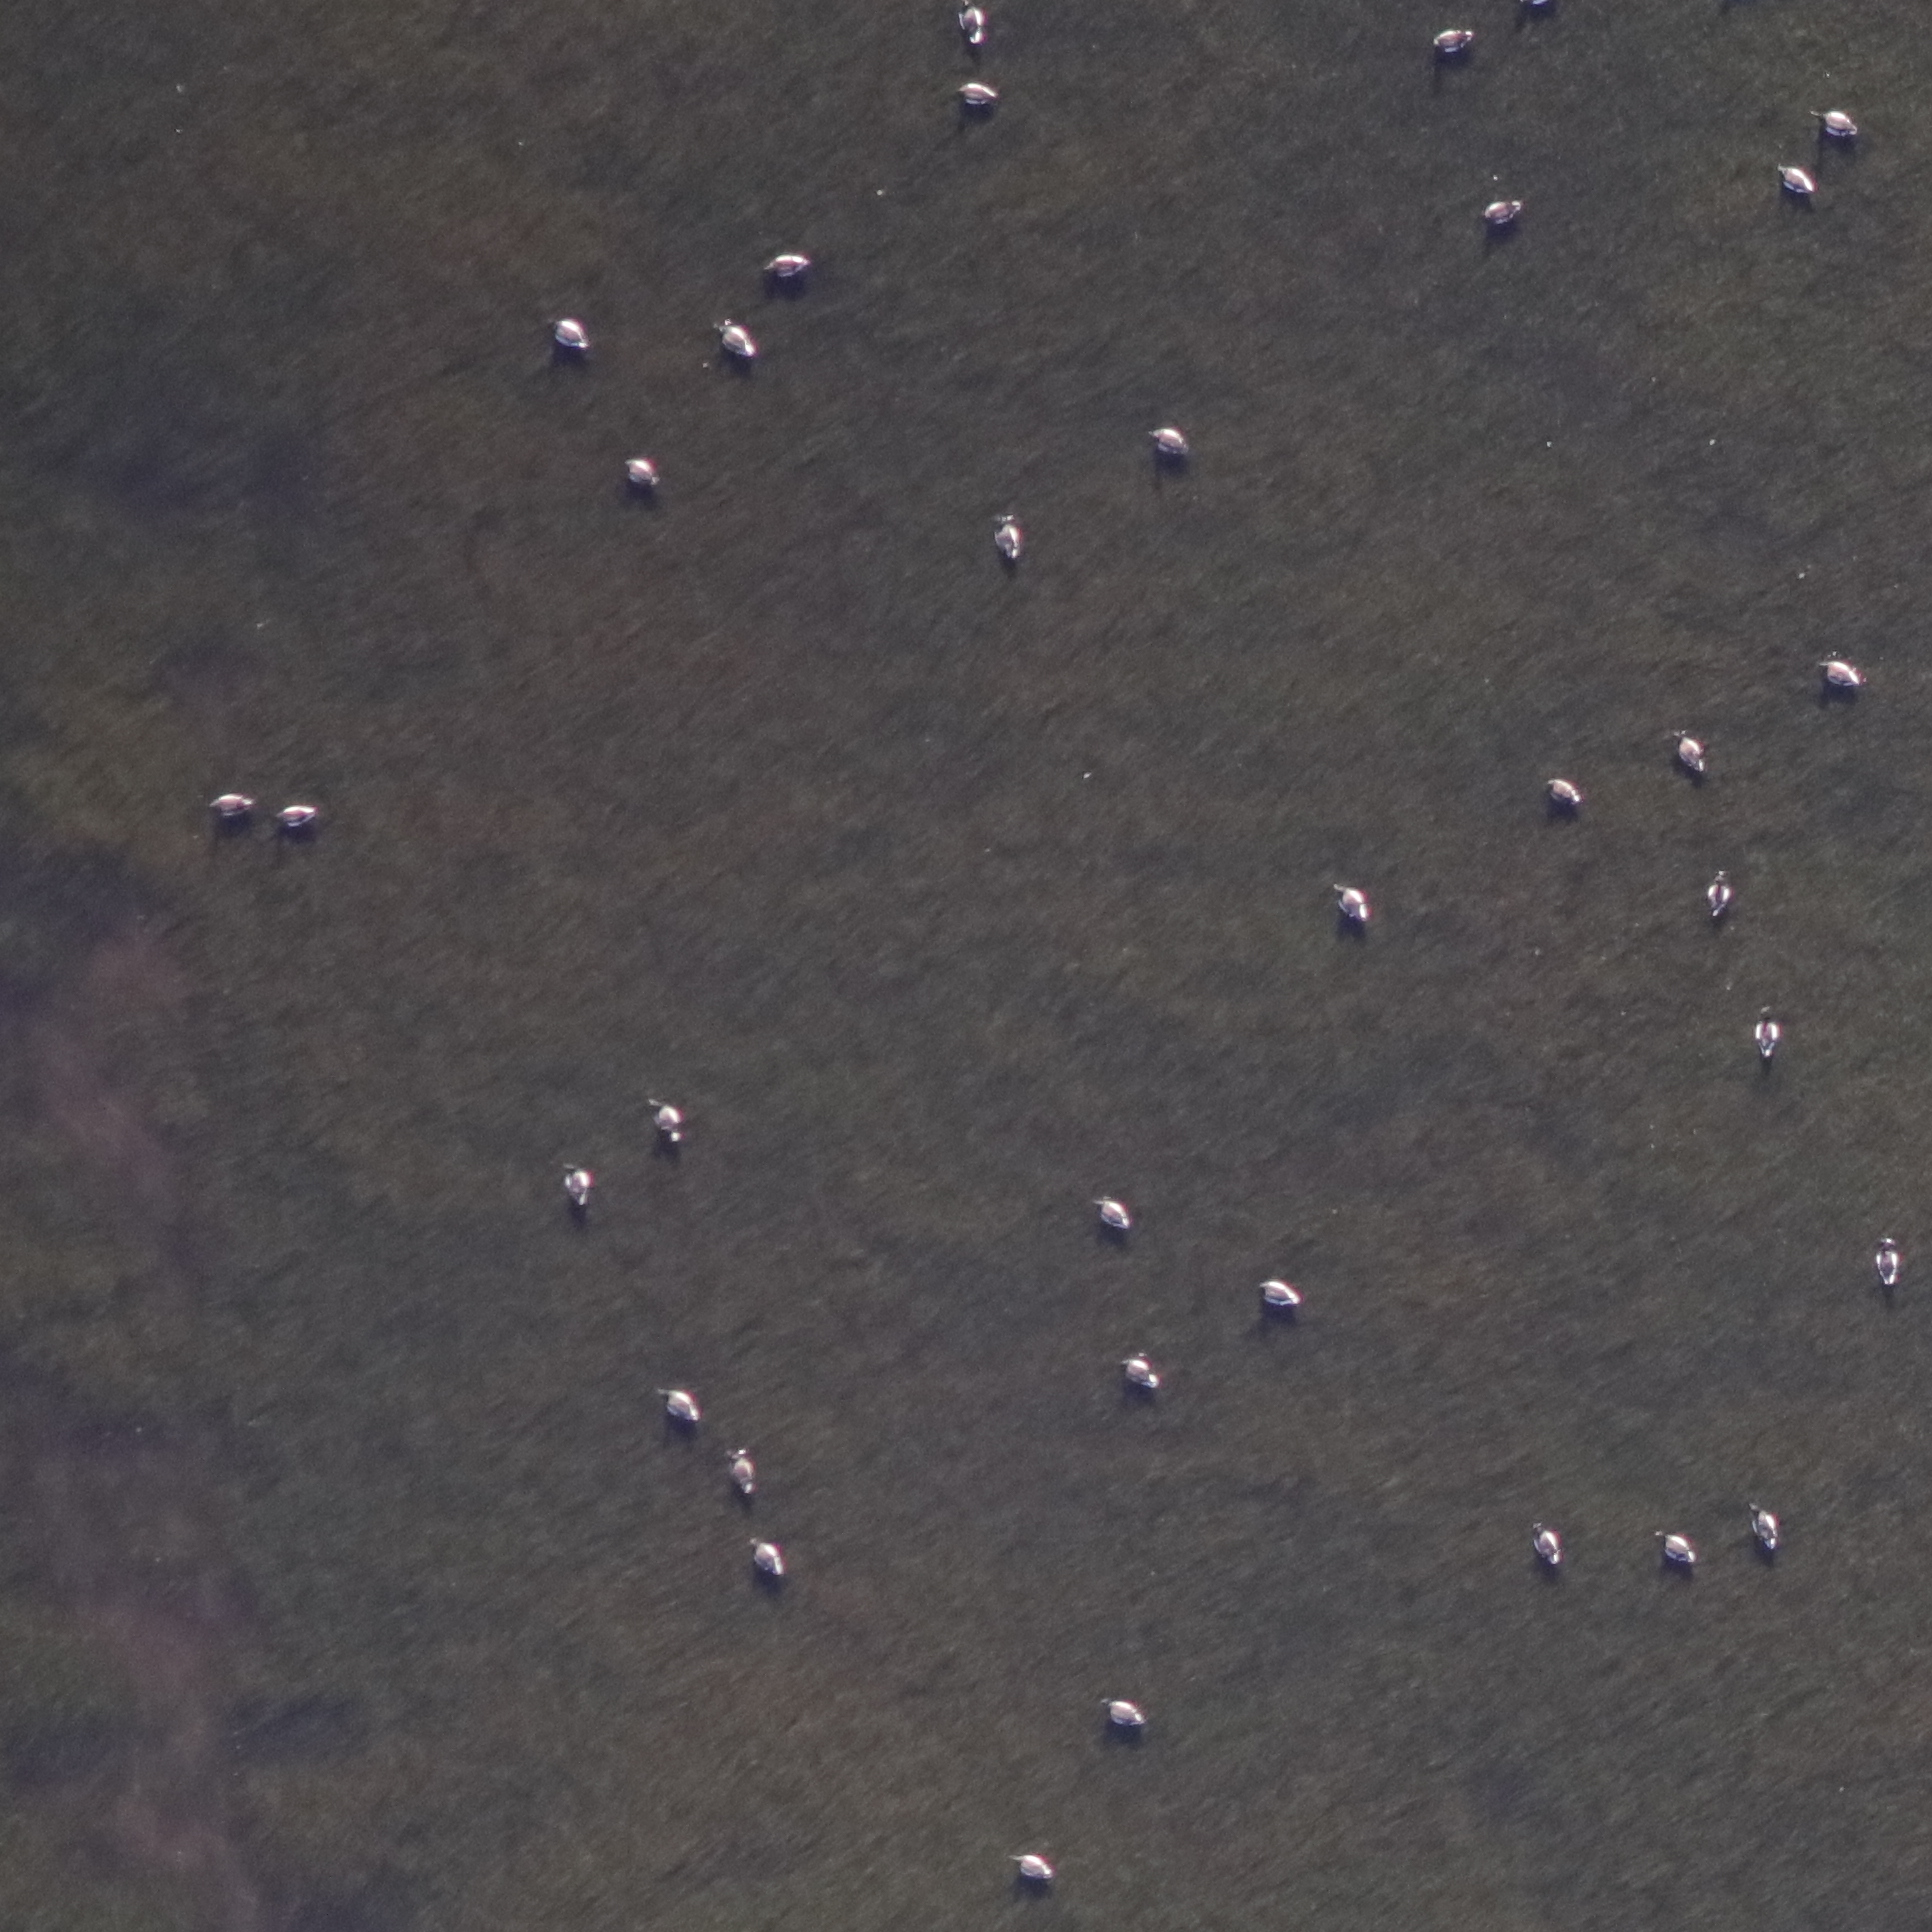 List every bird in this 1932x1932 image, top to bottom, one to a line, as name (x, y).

brant (972, 22)
brant (1453, 41)
brant (978, 95)
brant (1837, 124)
brant (1796, 180)
brant (1502, 211)
brant (787, 268)
brant (570, 334)
brant (735, 341)
brant (1168, 441)
brant (642, 475)
brant (1009, 538)
brant (1839, 672)
brant (1691, 754)
brant (1562, 791)
brant (233, 805)
brant (298, 817)
brant (1720, 895)
brant (1353, 904)
brant (1766, 1032)
brant (667, 1119)
brant (578, 1187)
brant (1114, 1214)
brant (1888, 1262)
brant (1278, 1294)
brant (1138, 1374)
brant (682, 1406)
brant (742, 1471)
brant (1765, 1527)
brant (1546, 1545)
brant (1678, 1549)
brant (765, 1558)
brant (1126, 1716)
brant (1032, 1868)